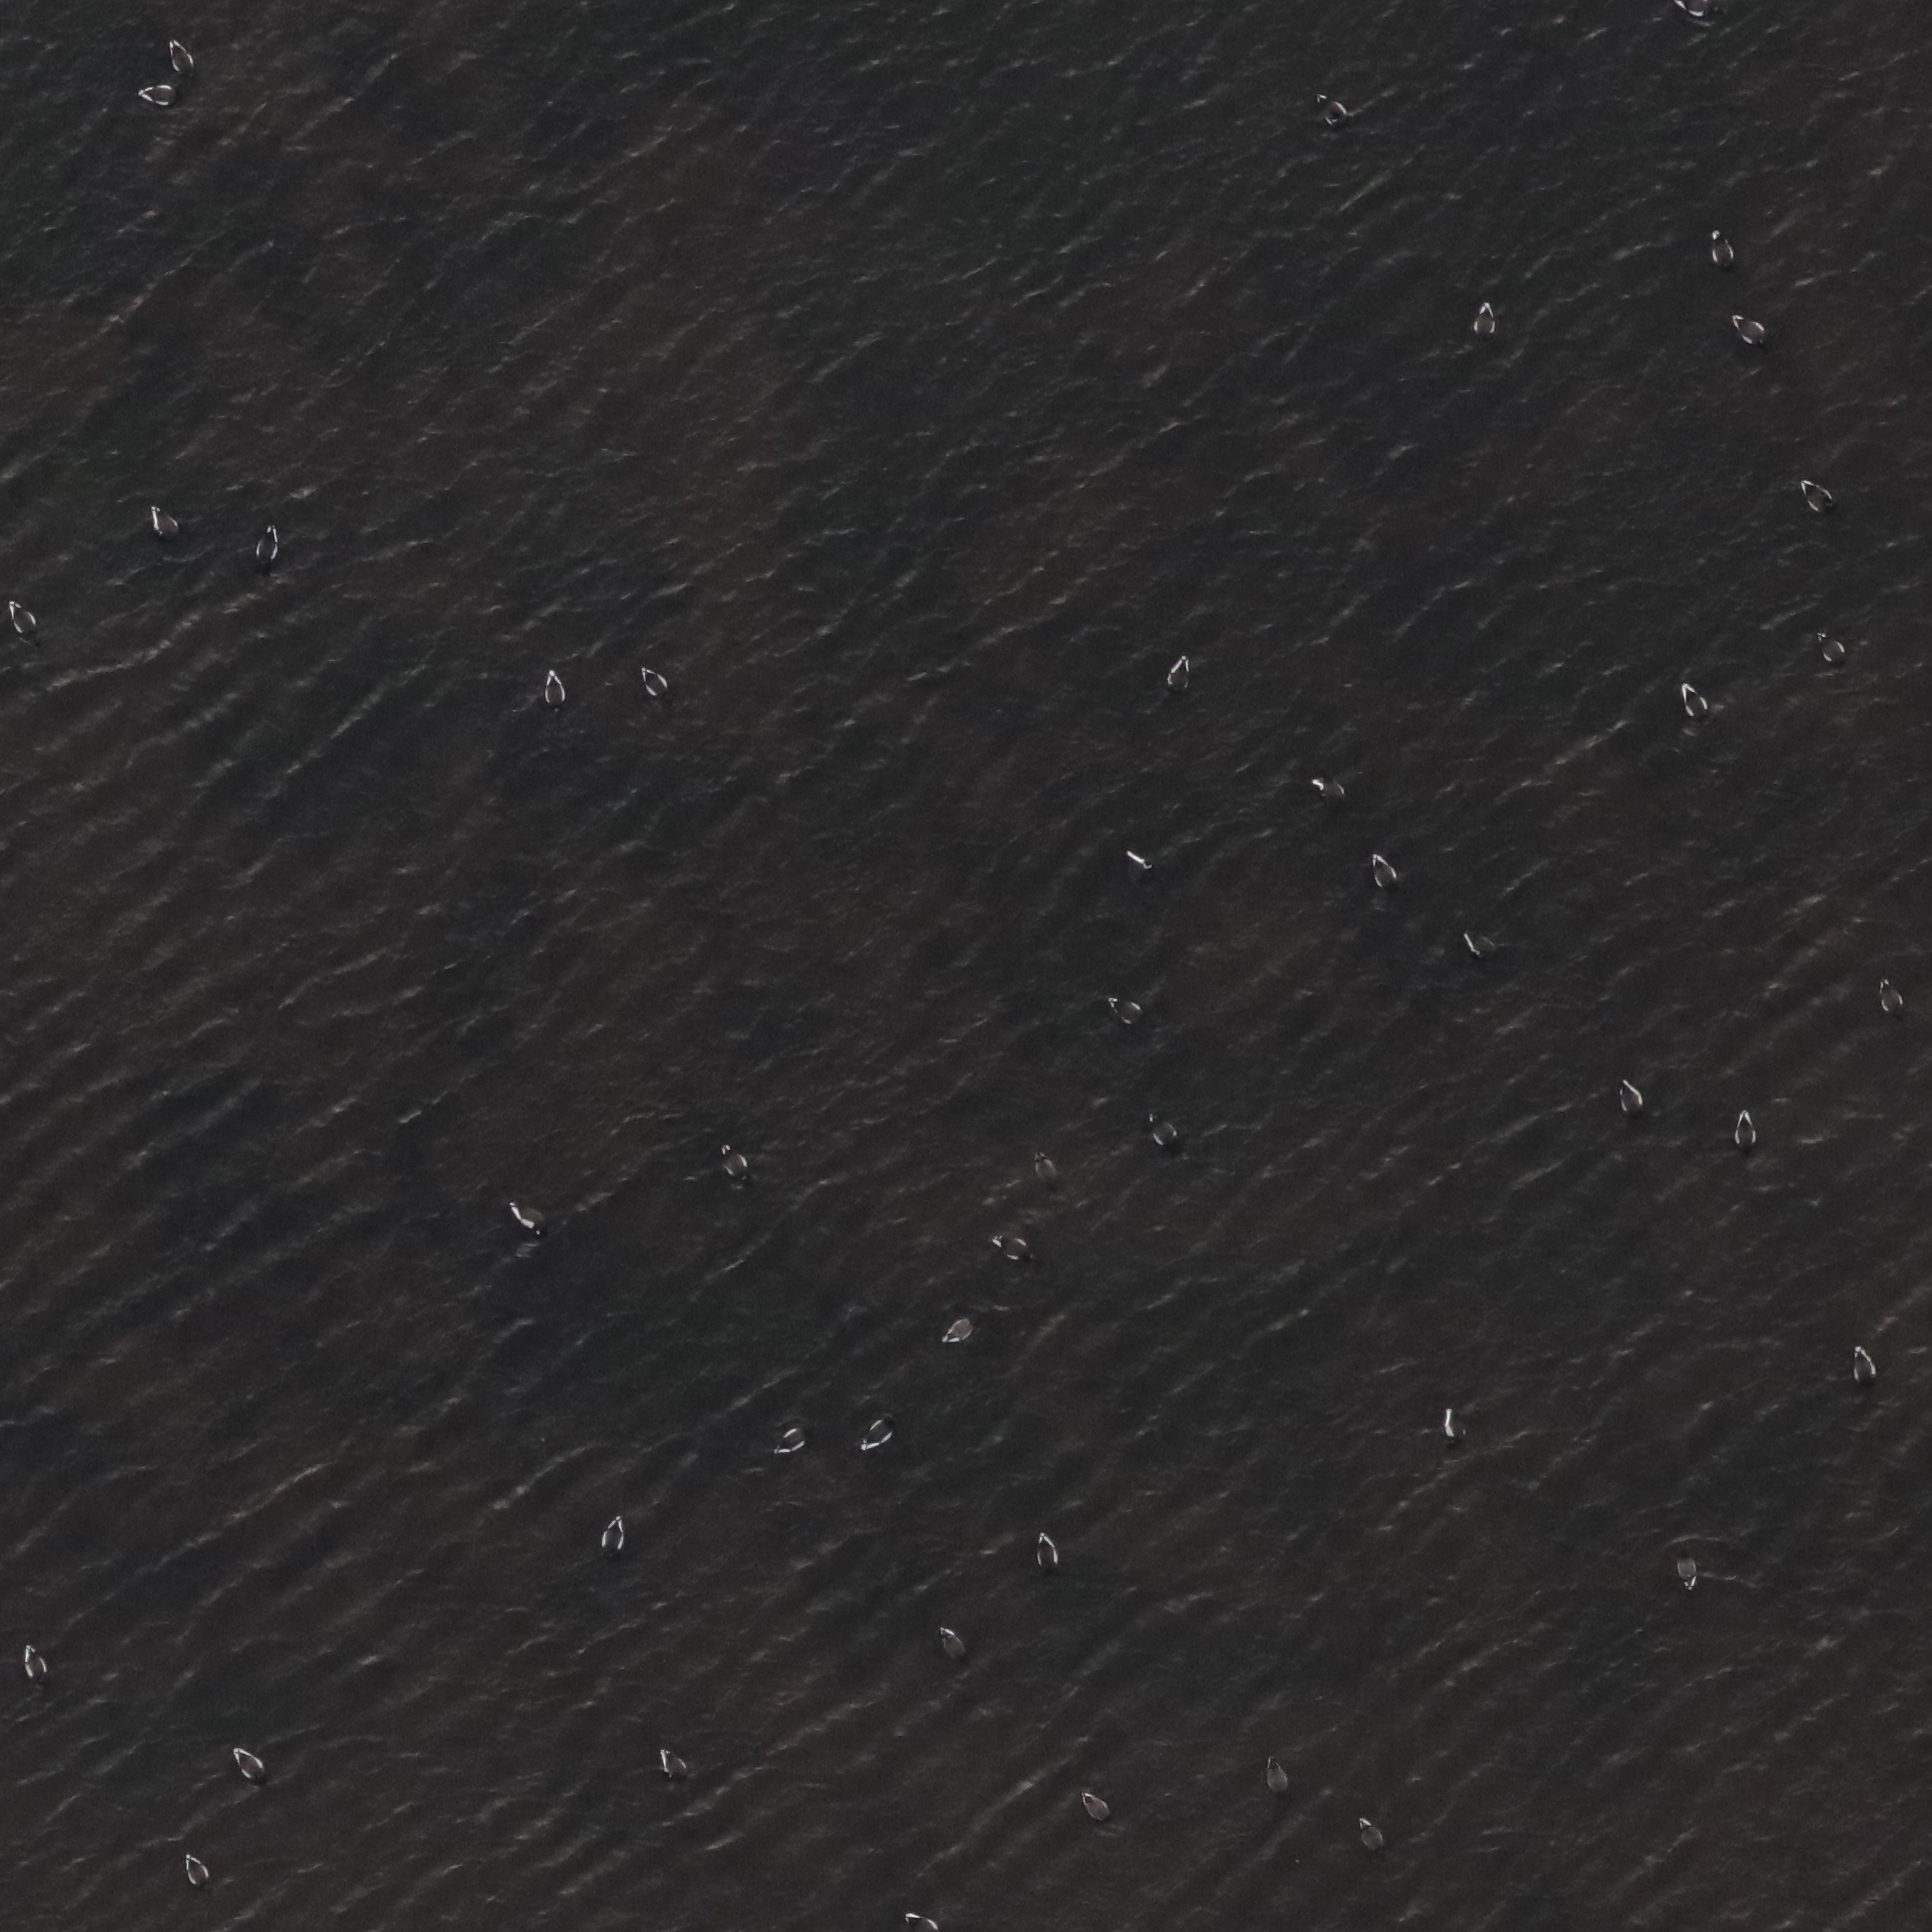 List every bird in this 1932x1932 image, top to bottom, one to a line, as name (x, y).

brant (1697, 6)
brant (181, 58)
brant (160, 96)
brant (1334, 112)
brant (1720, 250)
brant (1485, 321)
brant (1750, 331)
brant (1816, 497)
brant (164, 526)
brant (267, 548)
brant (23, 622)
brant (1834, 652)
brant (1177, 674)
brant (656, 683)
brant (553, 692)
brant (1698, 706)
brant (1331, 792)
brant (1138, 866)
brant (1384, 874)
brant (1481, 946)
brant (1892, 999)
brant (1126, 1011)
brant (1631, 1098)
brant (1163, 1130)
brant (1745, 1131)
brant (735, 1162)
brant (1046, 1172)
brant (526, 1215)
brant (1014, 1247)
brant (964, 1327)
brant (1862, 1365)
brant (1457, 1426)
brant (879, 1432)
brant (791, 1440)
brant (614, 1536)
brant (1047, 1552)
brant (1686, 1570)
brant (953, 1642)
brant (35, 1663)
brant (251, 1766)
brant (674, 1766)
brant (1276, 1777)
brant (1098, 1808)
brant (1371, 1835)
brant (197, 1871)
brant (924, 1925)